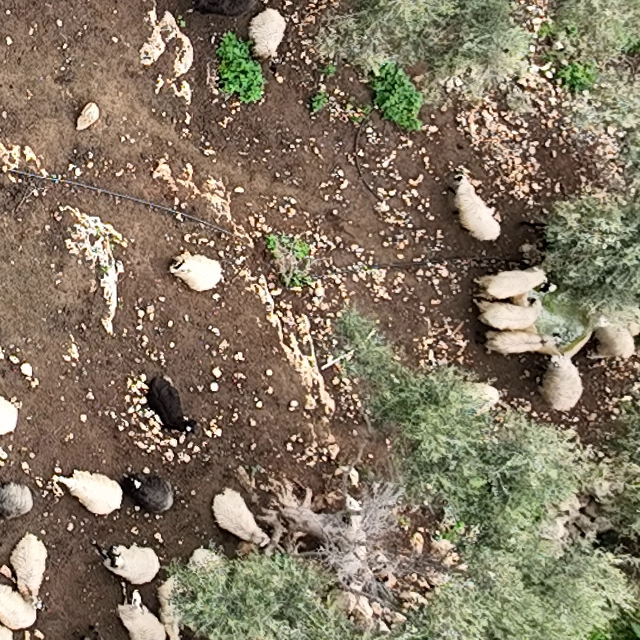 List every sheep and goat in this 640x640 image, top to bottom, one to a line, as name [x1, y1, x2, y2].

sheep [184, 0, 262, 16]
sheep [247, 10, 286, 63]
sheep [454, 165, 502, 241]
sheep [169, 255, 225, 292]
sheep [472, 268, 545, 298]
sheep [476, 298, 540, 328]
sheep [594, 315, 635, 360]
sheep [487, 330, 560, 353]
sheep [540, 354, 584, 413]
sheep [148, 375, 196, 436]
sheep [455, 383, 503, 415]
sheep [0, 390, 20, 436]
sheep [51, 471, 123, 516]
sheep [125, 475, 174, 512]
sheep [0, 476, 35, 519]
sheep [212, 486, 272, 549]
sheep [9, 532, 48, 611]
sheep [89, 539, 160, 586]
sheep [187, 548, 230, 589]
sheep [0, 561, 37, 630]
sheep [158, 578, 191, 638]
sheep [120, 583, 165, 639]
sheep [0, 615, 43, 638]